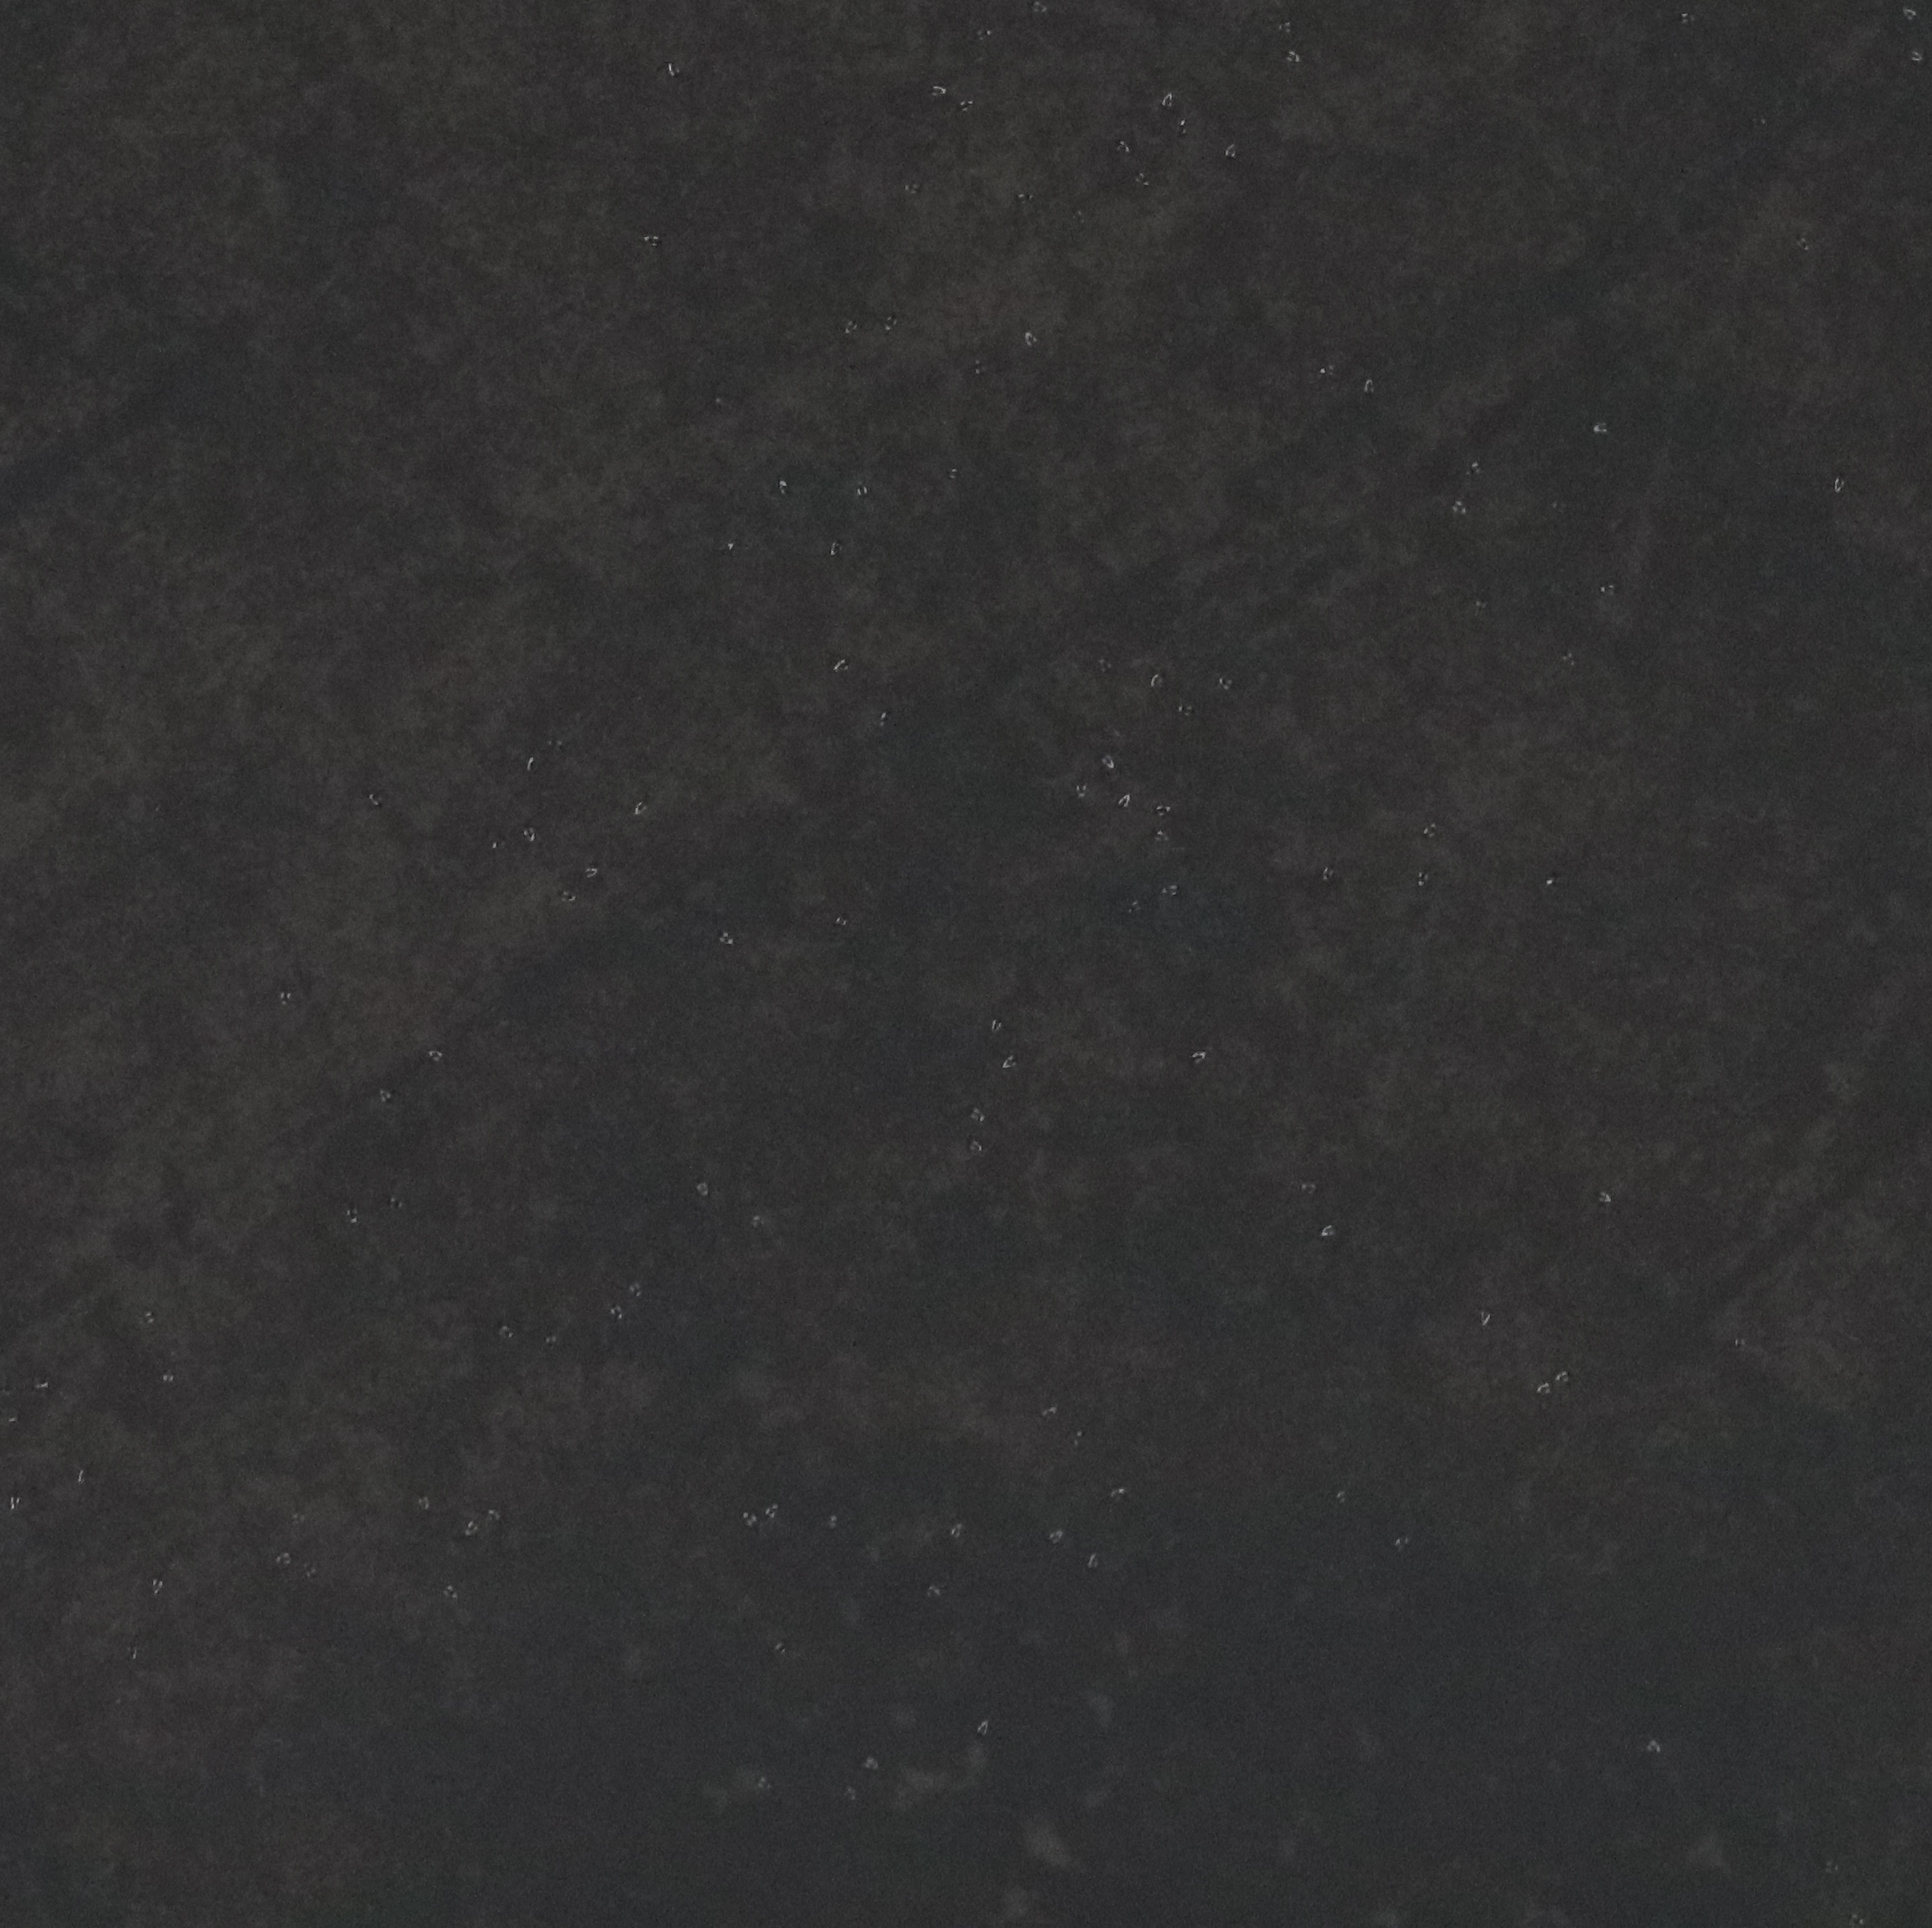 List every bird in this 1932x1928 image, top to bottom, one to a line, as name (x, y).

brant (1047, 10)
brant (1911, 14)
brant (1687, 21)
brant (1284, 30)
brant (988, 38)
brant (1912, 52)
brant (1300, 59)
brant (670, 71)
brant (937, 92)
brant (1170, 102)
brant (973, 107)
brant (1763, 128)
brant (1187, 131)
brant (1126, 145)
brant (1227, 158)
brant (1146, 178)
brant (916, 191)
brant (1029, 198)
brant (1092, 218)
brant (649, 241)
brant (1807, 247)
brant (885, 325)
brant (850, 329)
brant (1038, 337)
brant (1328, 368)
brant (986, 370)
brant (1380, 383)
brant (1593, 431)
brant (1472, 465)
brant (960, 470)
brant (1839, 481)
brant (776, 486)
brant (863, 492)
brant (1564, 507)
brant (1462, 511)
brant (735, 549)
brant (836, 549)
brant (1609, 591)
brant (1482, 604)
brant (1575, 653)
brant (1100, 664)
brant (850, 673)
brant (1160, 678)
brant (1226, 679)
brant (1189, 709)
brant (878, 725)
brant (559, 742)
brant (1109, 761)
brant (531, 766)
brant (1086, 784)
brant (377, 796)
brant (1131, 802)
brant (644, 809)
brant (1165, 809)
brant (1431, 828)
brant (531, 830)
brant (496, 842)
brant (1165, 843)
brant (586, 868)
brant (1425, 871)
brant (1557, 879)
brant (1333, 880)
brant (1171, 892)
brant (564, 898)
brant (1133, 903)
brant (835, 924)
brant (726, 935)
brant (287, 991)
brant (998, 1019)
brant (426, 1058)
brant (1202, 1059)
brant (1011, 1063)
brant (383, 1092)
brant (977, 1115)
brant (974, 1147)
brant (708, 1182)
brant (1309, 1192)
brant (1602, 1202)
brant (393, 1204)
brant (351, 1213)
brant (758, 1228)
brant (1328, 1232)
brant (632, 1291)
brant (1484, 1312)
brant (619, 1315)
brant (146, 1323)
brant (499, 1341)
brant (557, 1342)
brant (1737, 1343)
brant (171, 1378)
brant (1562, 1378)
brant (34, 1385)
brant (9, 1388)
brant (1542, 1399)
brant (1046, 1415)
brant (15, 1419)
brant (1089, 1442)
brant (86, 1474)
brant (1351, 1494)
brant (1120, 1498)
brant (422, 1500)
brant (11, 1504)
brant (299, 1510)
brant (768, 1510)
brant (748, 1519)
brant (499, 1523)
brant (832, 1527)
brant (468, 1530)
brant (1055, 1535)
brant (953, 1536)
brant (1397, 1549)
brant (284, 1561)
brant (1097, 1561)
brant (314, 1579)
brant (162, 1585)
brant (936, 1587)
brant (461, 1594)
brant (142, 1644)
brant (780, 1644)
brant (988, 1731)
brant (1656, 1746)
brant (863, 1766)
brant (763, 1780)
brant (849, 1796)
brant (1831, 1867)
brant (1857, 1918)